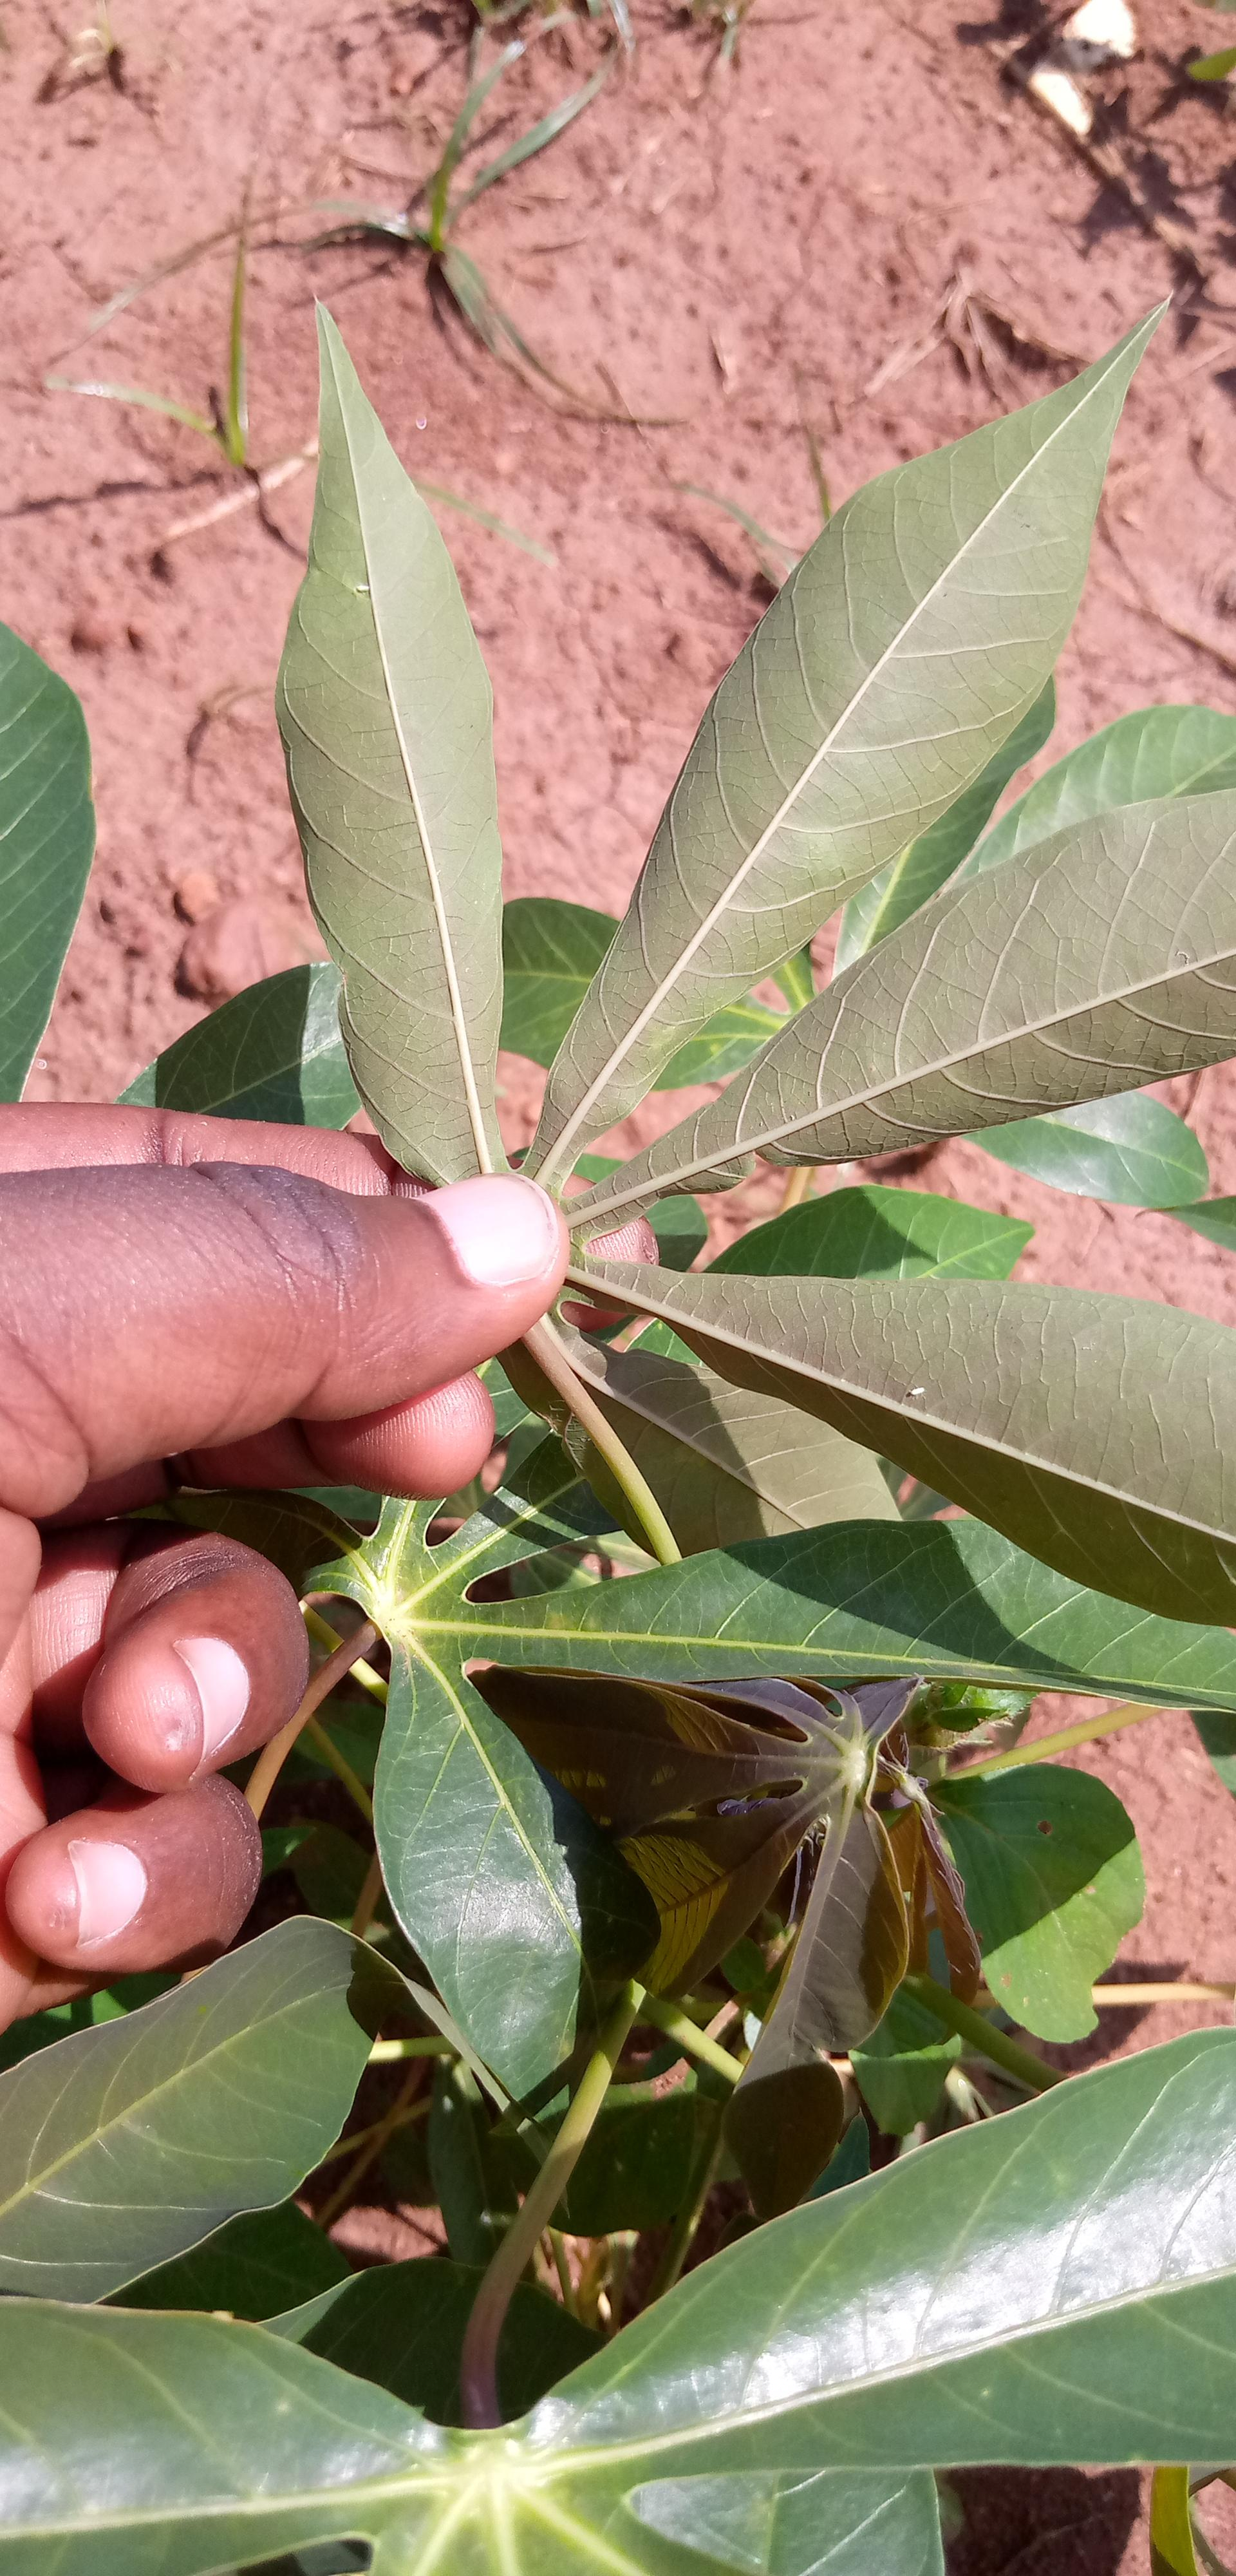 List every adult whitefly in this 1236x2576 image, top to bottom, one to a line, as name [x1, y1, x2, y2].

whitefly [351, 580, 384, 605]
whitefly [904, 1374, 940, 1408]